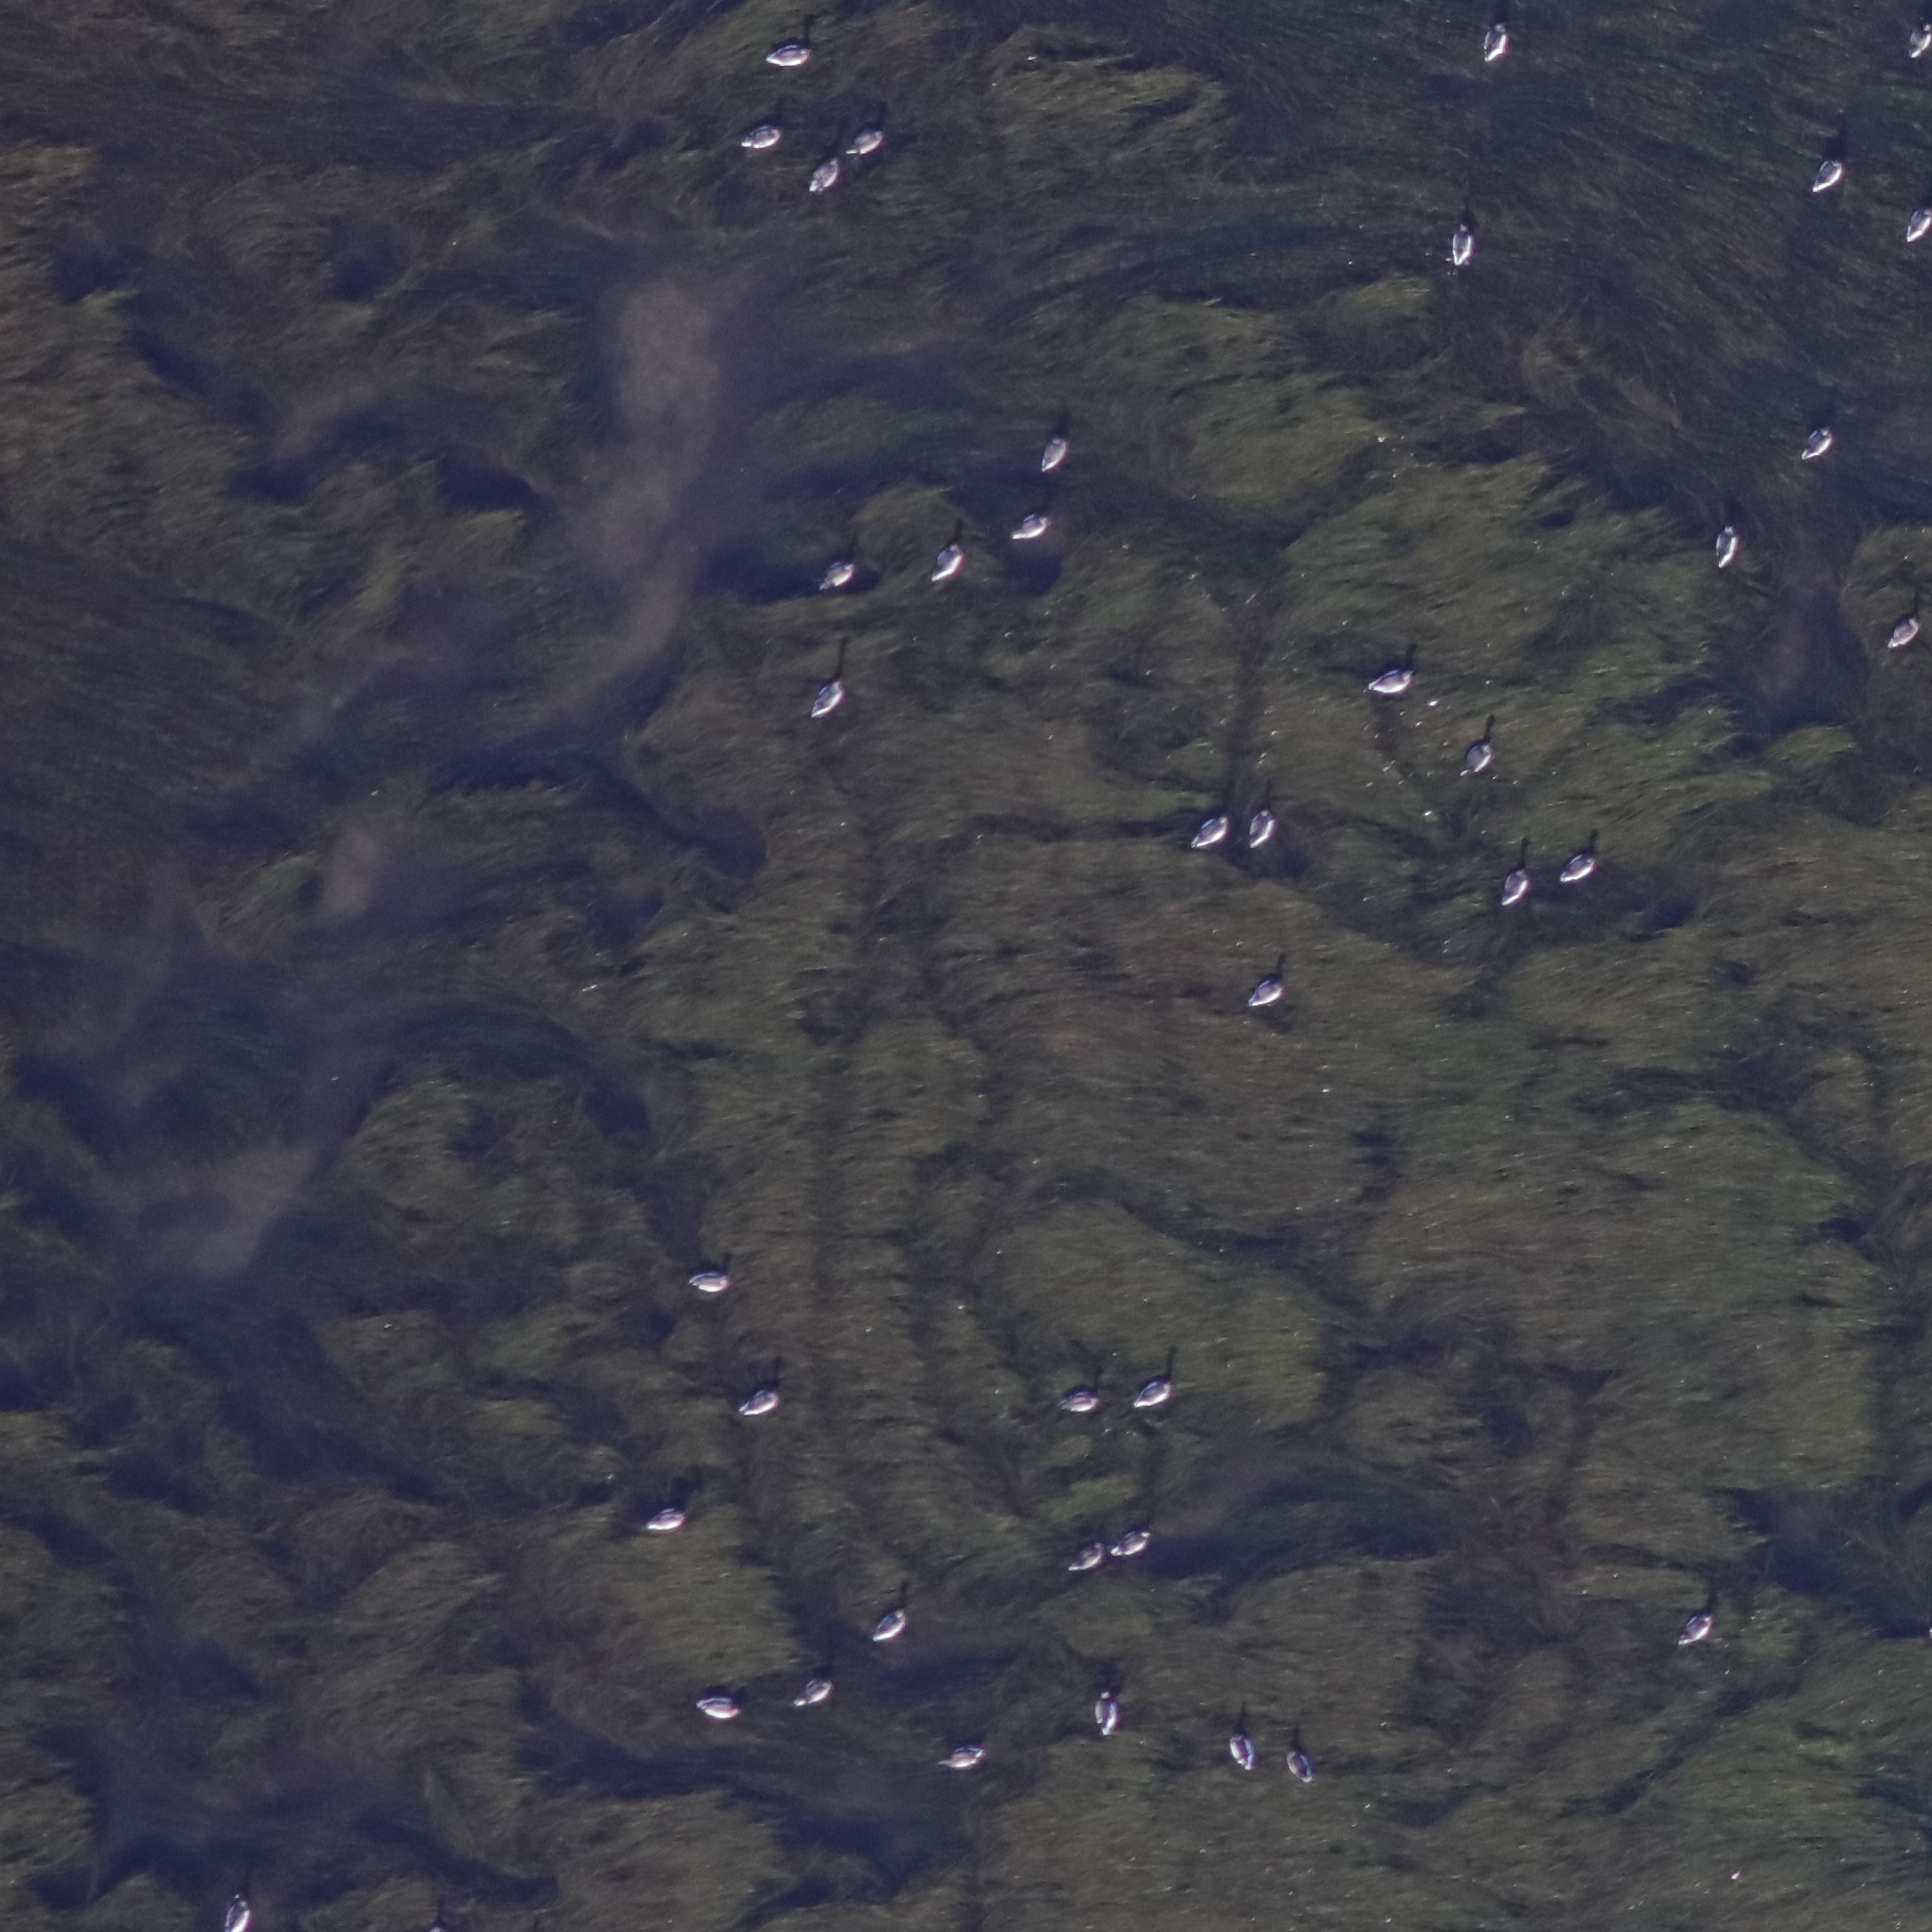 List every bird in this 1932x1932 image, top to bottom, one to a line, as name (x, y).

brant (1918, 40)
brant (1495, 42)
brant (789, 56)
brant (761, 135)
brant (874, 138)
brant (1829, 174)
brant (824, 175)
brant (1919, 221)
brant (1464, 243)
brant (1816, 443)
brant (1054, 453)
brant (1031, 523)
brant (1727, 544)
brant (945, 564)
brant (834, 574)
brant (1906, 634)
brant (1393, 681)
brant (826, 698)
brant (1478, 757)
brant (1262, 826)
brant (1211, 830)
brant (1579, 867)
brant (1516, 885)
brant (1265, 990)
brant (713, 1282)
brant (1152, 1392)
brant (762, 1401)
brant (1079, 1401)
brant (666, 1518)
brant (1131, 1542)
brant (1091, 1557)
brant (891, 1626)
brant (1696, 1629)
brant (811, 1691)
brant (720, 1707)
brant (1107, 1713)
brant (1241, 1747)
brant (963, 1759)
brant (1299, 1764)
brant (242, 1917)